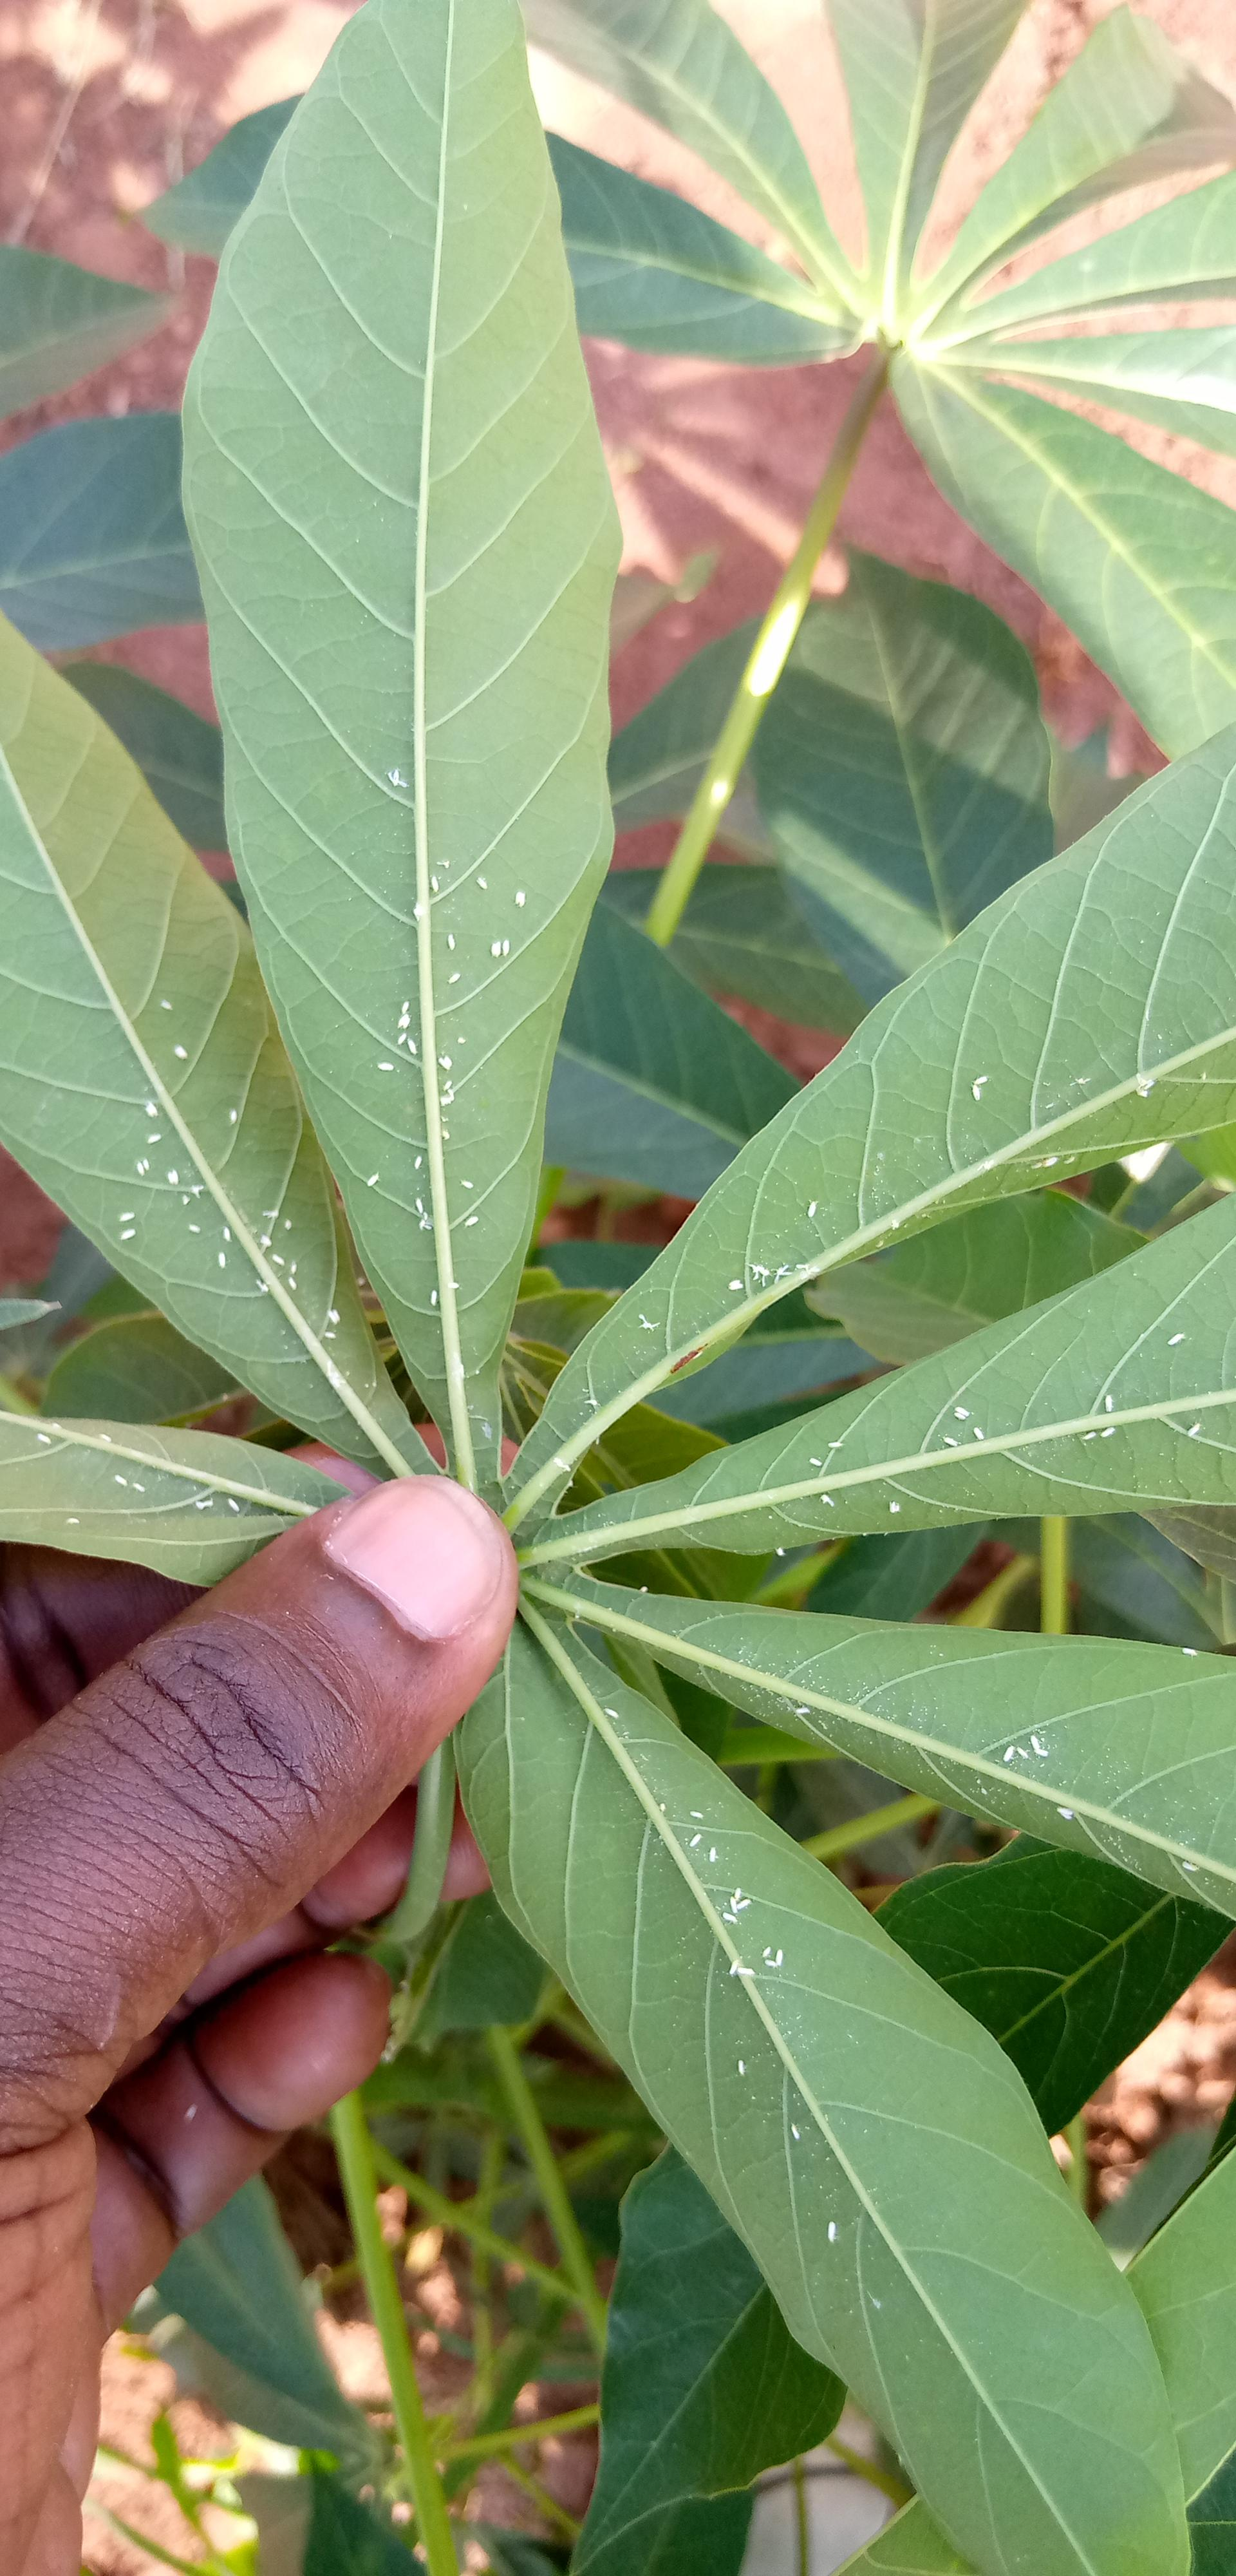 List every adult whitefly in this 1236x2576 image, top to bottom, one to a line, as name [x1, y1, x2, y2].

whitefly [386, 768, 402, 788]
whitefly [429, 875, 441, 895]
whitefly [474, 875, 489, 893]
whitefly [514, 889, 520, 906]
whitefly [520, 890, 527, 909]
whitefly [445, 933, 458, 952]
whitefly [501, 937, 511, 958]
whitefly [495, 940, 502, 959]
whitefly [490, 941, 496, 958]
whitefly [445, 971, 464, 985]
whitefly [156, 999, 176, 1012]
whitefly [400, 999, 411, 1014]
whitefly [395, 1014, 410, 1030]
whitefly [402, 1016, 411, 1030]
whitefly [396, 1032, 408, 1047]
whitefly [406, 1038, 419, 1057]
whitefly [172, 1043, 191, 1063]
whitefly [443, 1055, 454, 1068]
whitefly [437, 1056, 450, 1072]
whitefly [375, 1060, 397, 1074]
whitefly [971, 1072, 991, 1084]
whitefly [443, 1079, 453, 1091]
whitefly [970, 1084, 982, 1103]
whitefly [1137, 1088, 1149, 1100]
whitefly [439, 1095, 453, 1108]
whitefly [149, 1100, 159, 1119]
whitefly [145, 1104, 154, 1120]
whitefly [228, 1108, 239, 1126]
whitefly [438, 1127, 452, 1143]
whitefly [145, 1131, 164, 1146]
whitefly [413, 1153, 425, 1171]
whitefly [142, 1155, 152, 1173]
whitefly [1042, 1156, 1058, 1170]
whitefly [136, 1160, 145, 1177]
whitefly [172, 1168, 180, 1187]
whitefly [166, 1170, 173, 1186]
whitefly [365, 1173, 380, 1189]
whitefly [456, 1177, 475, 1190]
whitefly [191, 1183, 206, 1200]
whitefly [179, 1193, 191, 1207]
whitefly [415, 1196, 425, 1215]
whitefly [804, 1198, 818, 1220]
whitefly [117, 1210, 138, 1224]
whitefly [461, 1213, 480, 1230]
whitefly [283, 1218, 294, 1232]
whitefly [186, 1222, 201, 1236]
whitefly [222, 1224, 233, 1244]
whitefly [118, 1226, 139, 1242]
whitefly [258, 1232, 273, 1249]
whitefly [217, 1249, 228, 1272]
whitefly [269, 1252, 286, 1268]
whitefly [747, 1260, 761, 1281]
whitefly [769, 1260, 793, 1283]
whitefly [290, 1261, 298, 1275]
whitefly [758, 1264, 770, 1288]
whitefly [286, 1276, 299, 1292]
whitefly [727, 1278, 742, 1286]
whitefly [445, 1280, 461, 1291]
whitefly [728, 1283, 744, 1292]
whitefly [429, 1288, 438, 1309]
whitefly [327, 1308, 338, 1327]
whitefly [332, 1308, 342, 1323]
whitefly [635, 1311, 662, 1333]
whitefly [322, 1330, 338, 1341]
whitefly [1165, 1332, 1186, 1347]
whitefly [1103, 1392, 1115, 1413]
whitefly [953, 1405, 971, 1418]
whitefly [952, 1412, 966, 1422]
whitefly [1184, 1421, 1202, 1439]
whitefly [971, 1425, 988, 1441]
whitefly [1099, 1425, 1116, 1439]
whitefly [1081, 1430, 1097, 1442]
whitefly [35, 1431, 53, 1446]
whitefly [97, 1432, 114, 1443]
whitefly [941, 1434, 959, 1448]
whitefly [826, 1441, 844, 1450]
whitefly [806, 1456, 823, 1468]
whitefly [112, 1472, 129, 1489]
whitefly [131, 1481, 147, 1495]
whitefly [818, 1492, 837, 1509]
whitefly [225, 1495, 243, 1514]
whitefly [191, 1497, 215, 1511]
whitefly [888, 1499, 895, 1515]
whitefly [894, 1501, 901, 1513]
whitefly [64, 1515, 82, 1527]
whitefly [773, 1546, 787, 1558]
whitefly [637, 1584, 650, 1595]
whitefly [1179, 1645, 1199, 1659]
whitefly [793, 1705, 812, 1716]
whitefly [602, 1706, 622, 1720]
whitefly [1028, 1734, 1041, 1748]
whitefly [1001, 1745, 1015, 1762]
whitefly [1015, 1745, 1030, 1760]
whitefly [1033, 1747, 1049, 1759]
whitefly [1054, 1805, 1076, 1821]
whitefly [688, 1808, 704, 1821]
whitefly [687, 1831, 703, 1849]
whitefly [707, 1845, 720, 1864]
whitefly [1179, 1859, 1201, 1873]
whitefly [733, 1886, 744, 1900]
whitefly [729, 1895, 738, 1914]
whitefly [736, 1897, 752, 1911]
whitefly [720, 1911, 738, 1926]
whitefly [760, 1945, 772, 1960]
whitefly [774, 1947, 783, 1967]
whitefly [762, 1958, 778, 1968]
whitefly [727, 1959, 739, 1977]
whitefly [736, 1966, 756, 1977]
whitefly [736, 2057, 745, 2076]
whitefly [789, 2121, 802, 2141]
whitefly [825, 2219, 840, 2245]